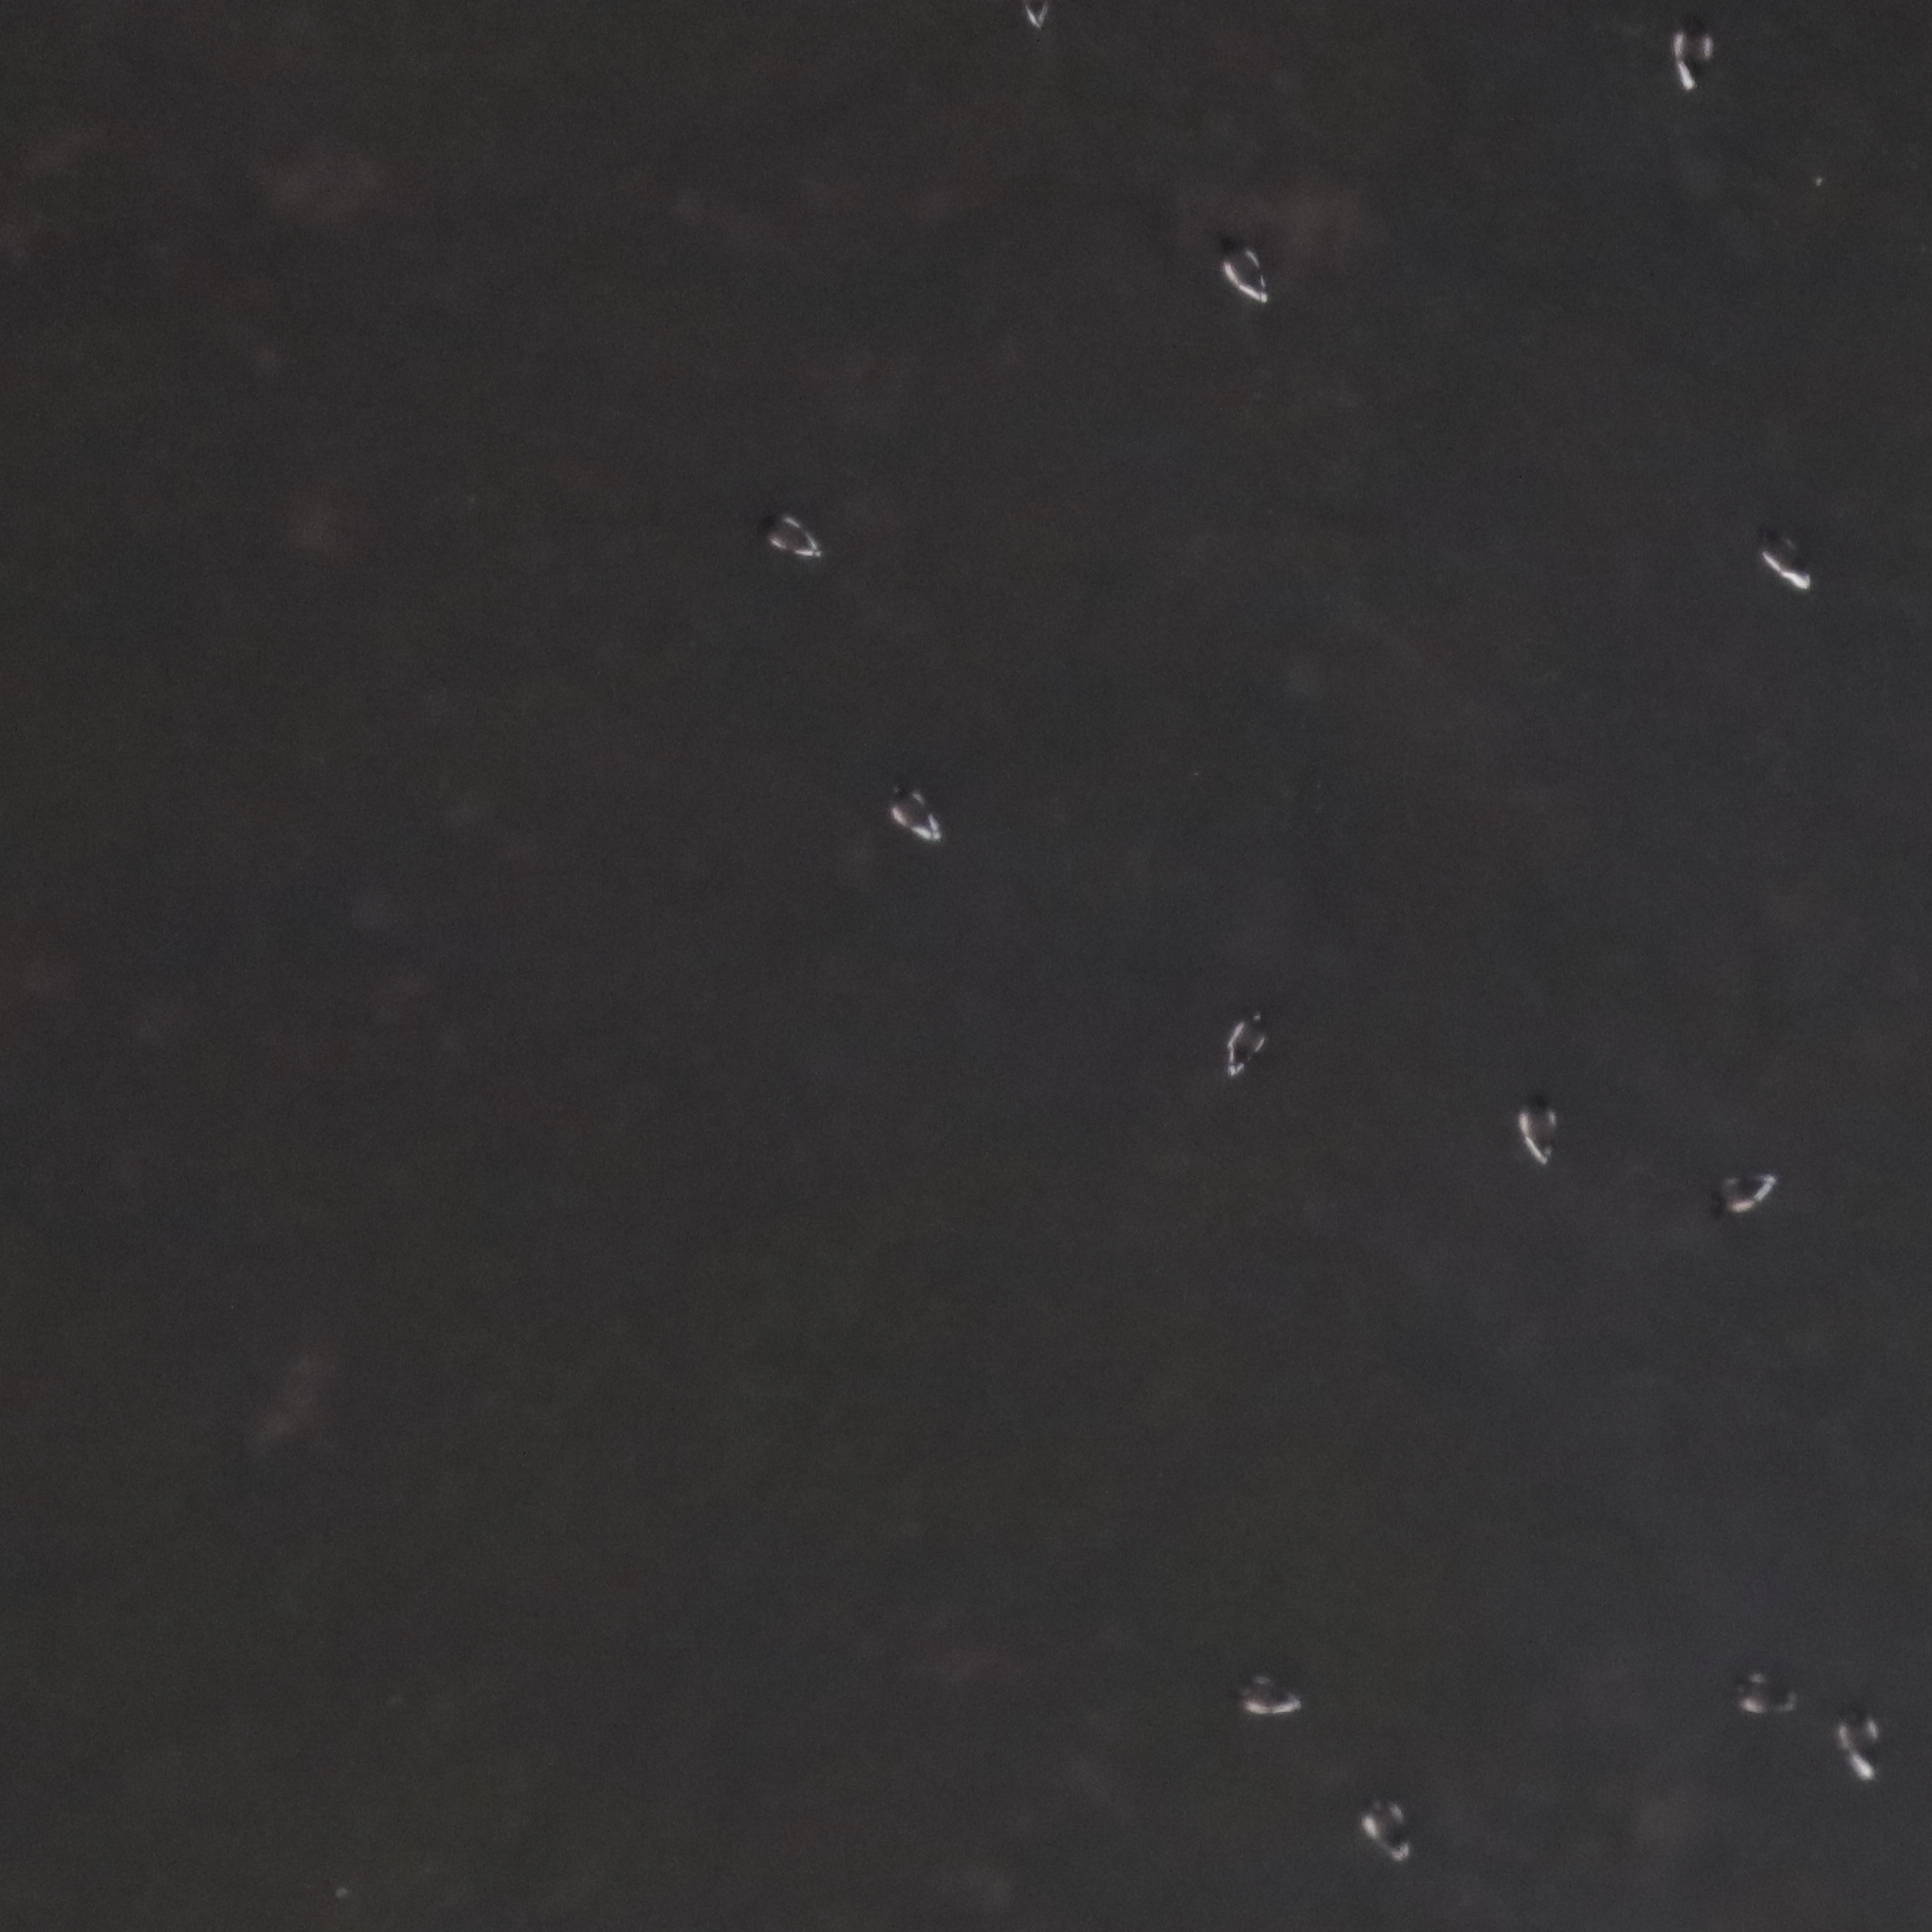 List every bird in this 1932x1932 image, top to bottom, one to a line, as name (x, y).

brant (1690, 51)
brant (1245, 271)
brant (790, 536)
brant (1784, 562)
brant (913, 813)
brant (1246, 1040)
brant (1538, 1126)
brant (1739, 1190)
brant (1761, 1694)
brant (1266, 1696)
brant (1857, 1738)
brant (1385, 1825)